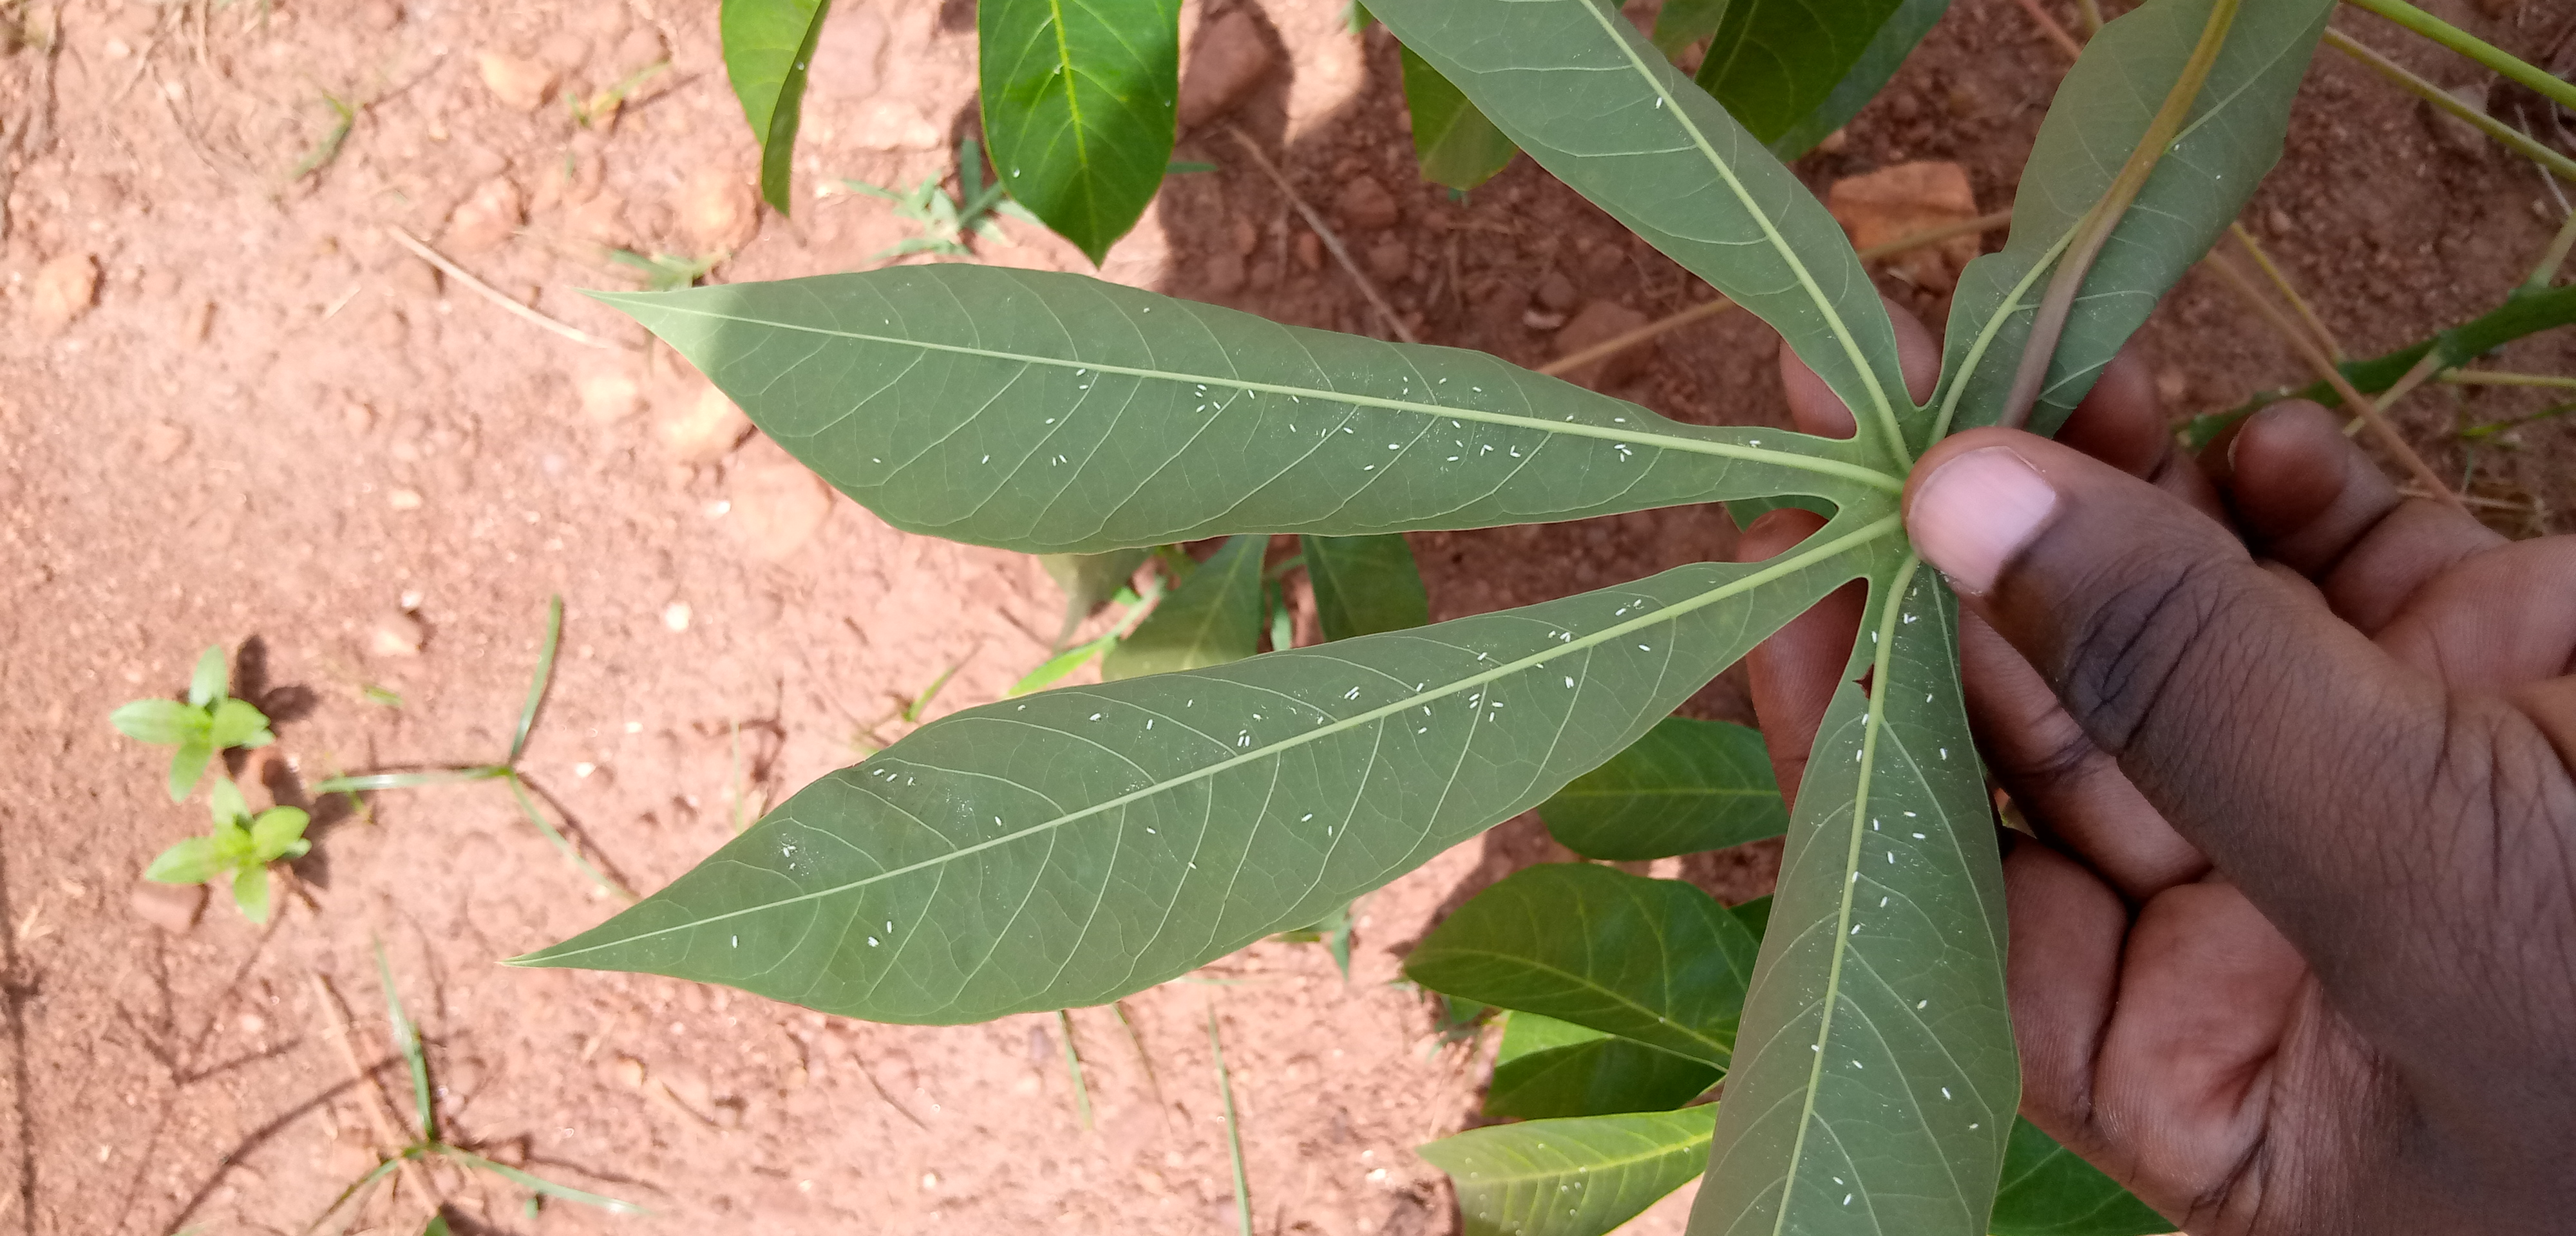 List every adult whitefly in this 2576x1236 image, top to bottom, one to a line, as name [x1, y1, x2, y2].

whitefly [1654, 95, 1664, 111]
whitefly [2171, 142, 2181, 154]
whitefly [1141, 306, 1151, 315]
whitefly [1075, 366, 1087, 378]
whitefly [1400, 374, 1411, 384]
whitefly [1437, 374, 1450, 388]
whitefly [1195, 382, 1208, 391]
whitefly [1076, 384, 1092, 391]
whitefly [1470, 384, 1484, 397]
whitefly [1401, 386, 1411, 398]
whitefly [1247, 388, 1258, 401]
whitefly [1193, 389, 1204, 399]
whitefly [1289, 393, 1302, 404]
whitefly [1212, 400, 1223, 412]
whitefly [1195, 402, 1207, 414]
whitefly [1562, 412, 1576, 424]
whitefly [1613, 415, 1628, 426]
whitefly [1044, 415, 1058, 426]
whitefly [1450, 418, 1463, 429]
whitefly [1287, 421, 1300, 434]
whitefly [1319, 425, 1329, 440]
whitefly [1341, 425, 1356, 436]
whitefly [1453, 438, 1467, 449]
whitefly [1748, 438, 1762, 446]
whitefly [1386, 442, 1403, 452]
whitefly [1509, 442, 1517, 453]
whitefly [1612, 442, 1627, 451]
whitefly [1482, 444, 1495, 453]
whitefly [1478, 446, 1486, 458]
whitefly [1621, 448, 1634, 458]
whitefly [1618, 451, 1627, 464]
whitefly [978, 452, 992, 467]
whitefly [1509, 452, 1522, 458]
whitefly [1058, 453, 1068, 465]
whitefly [1444, 454, 1461, 464]
whitefly [1051, 455, 1059, 468]
whitefly [871, 456, 884, 467]
whitefly [1362, 462, 1377, 473]
whitefly [1911, 584, 1918, 598]
whitefly [1632, 597, 1643, 609]
whitefly [1612, 604, 1628, 619]
whitefly [1902, 611, 1909, 625]
whitefly [1908, 614, 1918, 623]
whitefly [1546, 628, 1557, 639]
whitefly [1870, 628, 1879, 645]
whitefly [1558, 630, 1571, 641]
whitefly [1565, 632, 1571, 643]
whitefly [1636, 641, 1654, 653]
whitefly [1475, 649, 1491, 662]
whitefly [1535, 661, 1546, 671]
whitefly [1564, 673, 1570, 689]
whitefly [1569, 676, 1576, 688]
whitefly [1413, 680, 1426, 693]
whitefly [1350, 684, 1360, 693]
whitefly [1343, 689, 1352, 701]
whitefly [1349, 690, 1360, 702]
whitefly [1468, 691, 1481, 702]
whitefly [1924, 692, 1933, 706]
whitefly [1186, 697, 1195, 709]
whitefly [1468, 698, 1479, 711]
whitefly [1489, 698, 1505, 709]
whitefly [1015, 702, 1030, 715]
whitefly [1421, 704, 1435, 717]
whitefly [1486, 709, 1497, 724]
whitefly [1089, 711, 1102, 723]
whitefly [1250, 711, 1263, 723]
whitefly [1860, 711, 1870, 728]
whitefly [1315, 714, 1330, 727]
whitefly [1144, 716, 1157, 733]
whitefly [1416, 724, 1430, 737]
whitefly [1238, 727, 1249, 736]
whitefly [1236, 733, 1245, 749]
whitefly [1244, 734, 1252, 748]
whitefly [1854, 745, 1865, 765]
whitefly [1938, 745, 1949, 762]
whitefly [871, 766, 885, 777]
whitefly [885, 771, 899, 784]
whitefly [905, 774, 917, 787]
whitefly [1900, 808, 1918, 819]
whitefly [1299, 811, 1315, 825]
whitefly [993, 814, 1005, 829]
whitefly [1870, 814, 1881, 832]
whitefly [1326, 822, 1335, 838]
whitefly [1144, 825, 1158, 836]
whitefly [1909, 830, 1928, 841]
whitefly [786, 844, 799, 852]
whitefly [782, 845, 792, 859]
whitefly [1884, 848, 1897, 866]
whitefly [1186, 859, 1199, 871]
whitefly [786, 859, 799, 873]
whitefly [1850, 869, 1863, 886]
whitefly [1878, 894, 1889, 910]
whitefly [885, 917, 896, 935]
whitefly [1849, 922, 1861, 937]
whitefly [730, 932, 743, 951]
whitefly [867, 935, 880, 946]
whitefly [867, 940, 876, 948]
whitefly [1913, 995, 1931, 1015]
whitefly [1810, 1042, 1823, 1054]
whitefly [1849, 1058, 1865, 1071]
whitefly [1939, 1084, 1953, 1101]
whitefly [1968, 1119, 1980, 1132]
whitefly [1830, 1175, 1845, 1186]
whitefly [1841, 1190, 1853, 1208]